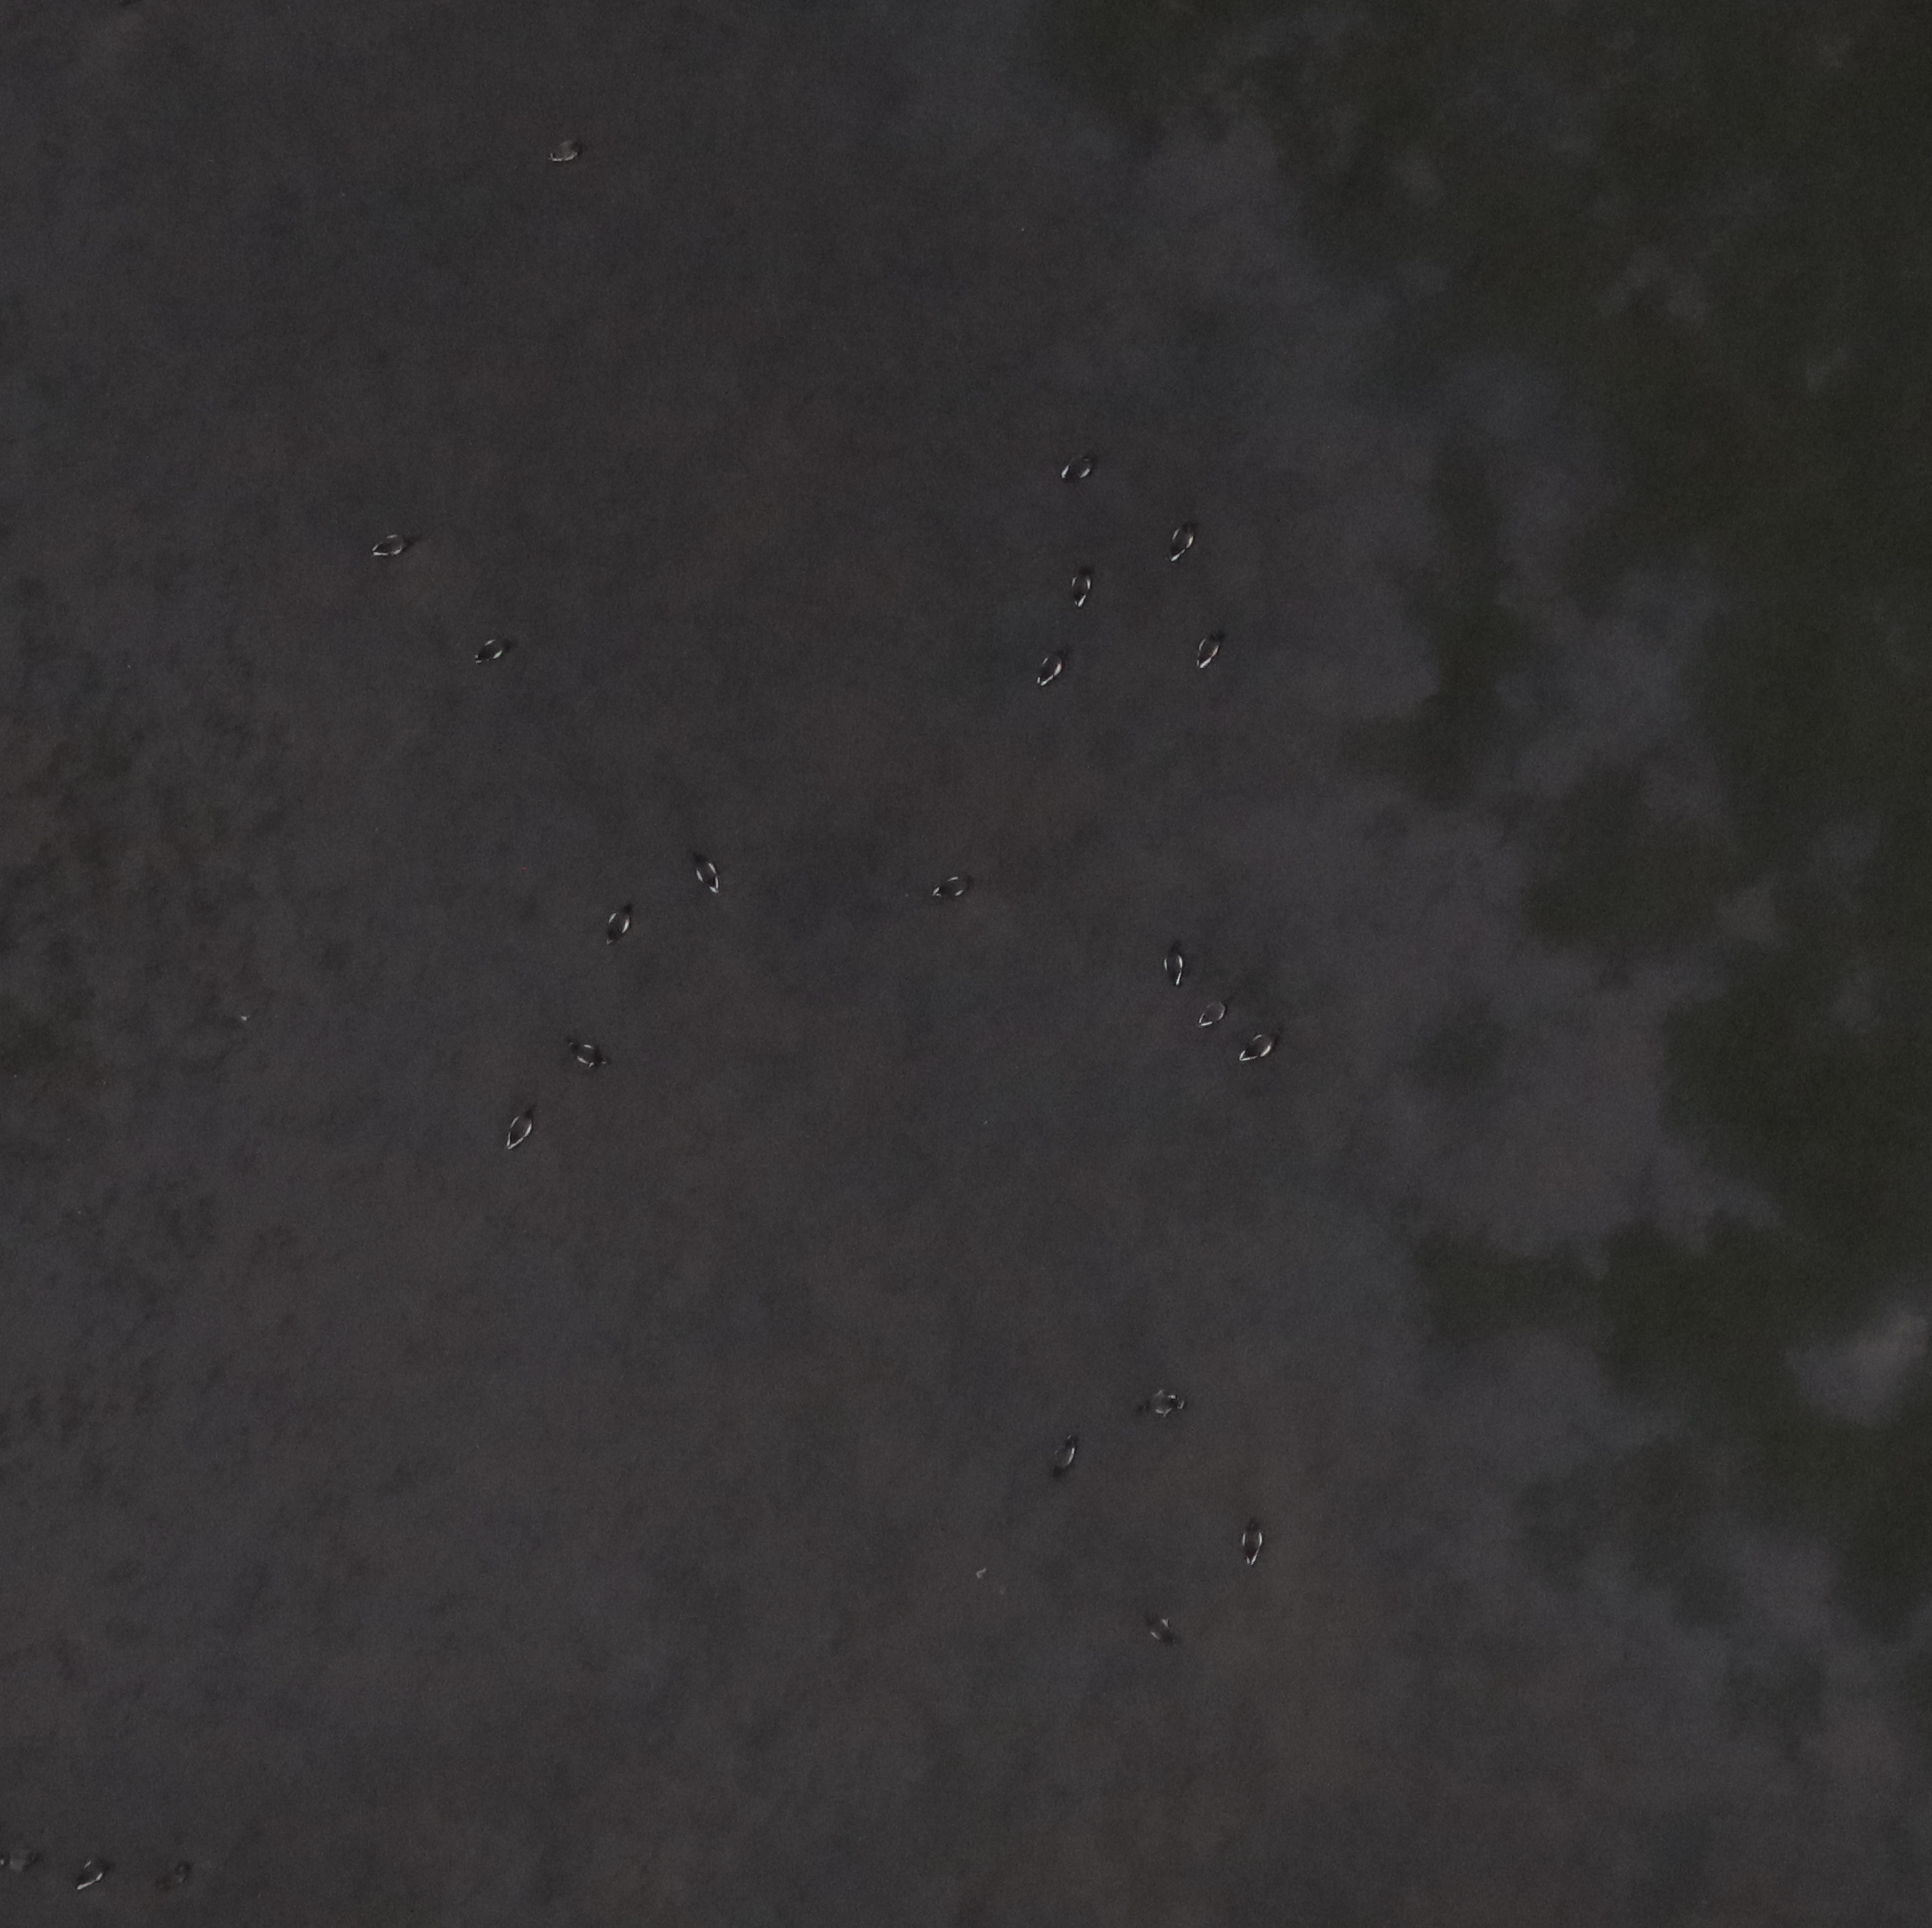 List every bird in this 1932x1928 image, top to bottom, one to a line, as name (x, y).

brant (566, 152)
brant (1074, 471)
brant (1183, 542)
brant (393, 545)
brant (1080, 585)
brant (492, 650)
brant (1208, 650)
brant (1050, 666)
brant (708, 873)
brant (953, 886)
brant (620, 923)
brant (1177, 967)
brant (1213, 1012)
brant (1257, 1046)
brant (588, 1056)
brant (520, 1128)
brant (1163, 1404)
brant (1063, 1453)
brant (1250, 1542)
brant (1156, 1629)
brant (17, 1857)
brant (172, 1874)
brant (93, 1875)